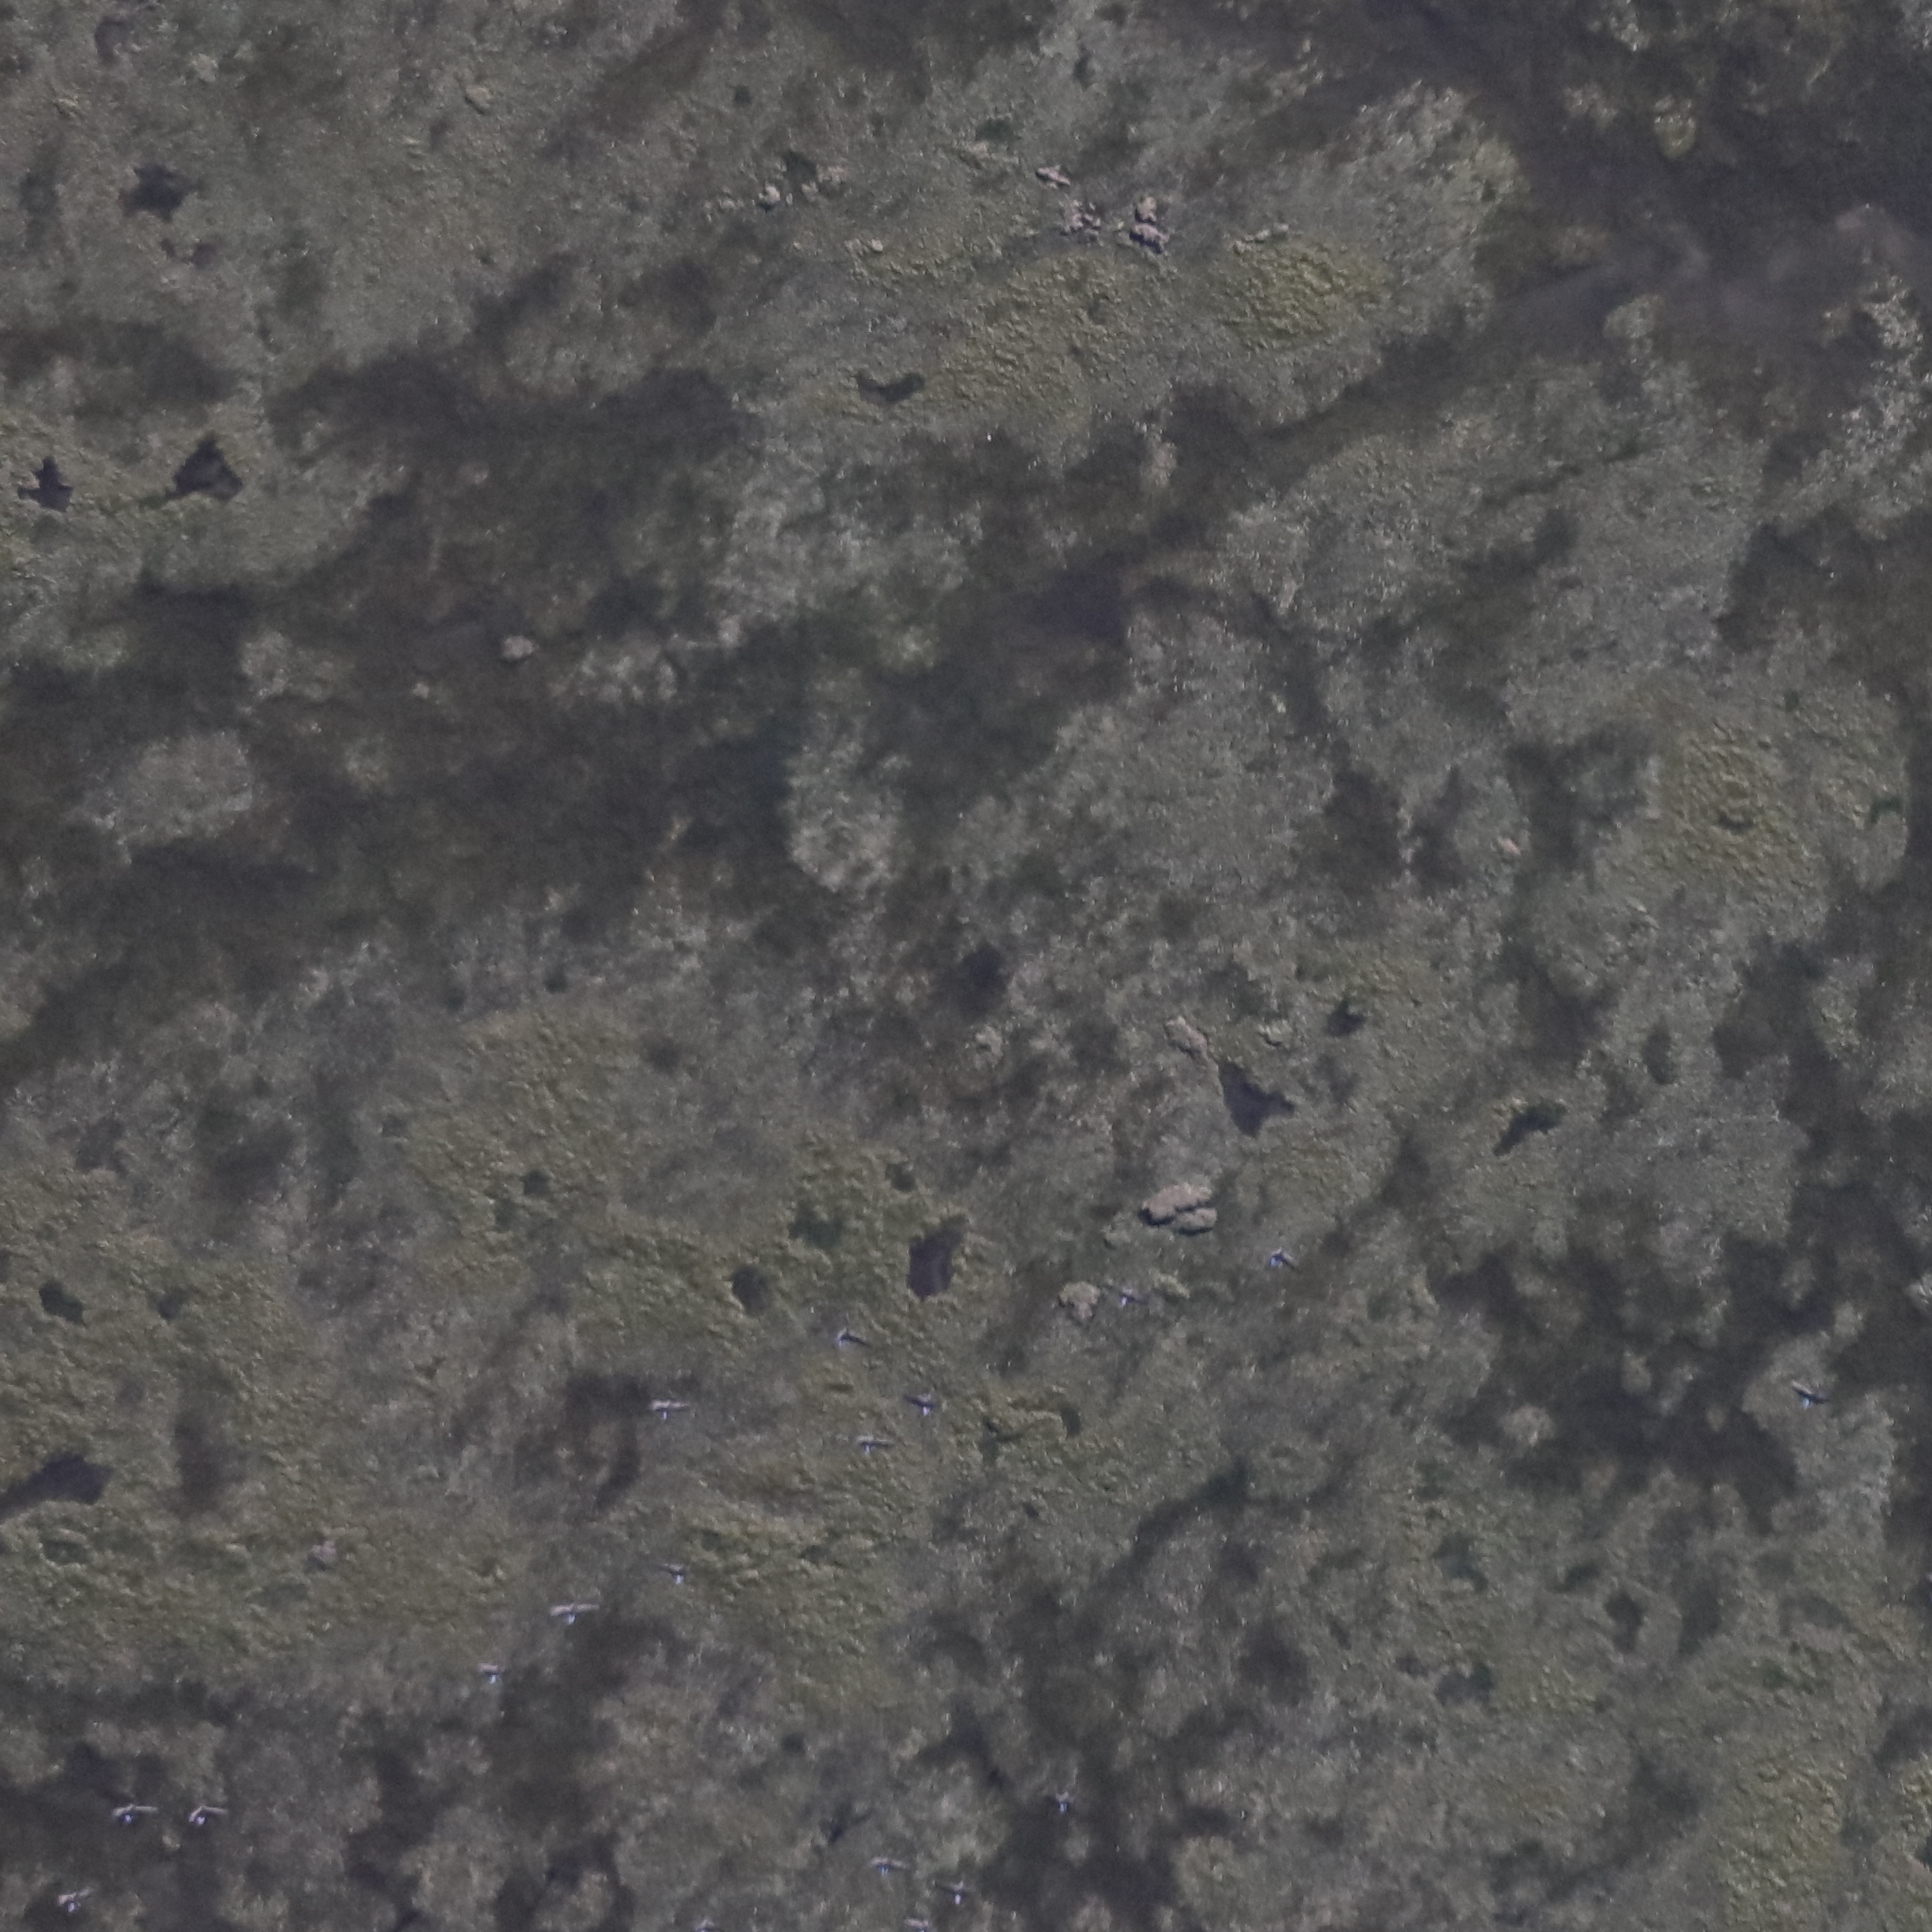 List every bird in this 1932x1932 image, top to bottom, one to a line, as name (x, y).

brant (1279, 1254)
brant (1128, 1294)
brant (847, 1329)
brant (1809, 1397)
brant (927, 1399)
brant (661, 1405)
brant (870, 1440)
brant (680, 1570)
brant (568, 1609)
brant (493, 1672)
brant (1066, 1801)
brant (202, 1811)
brant (134, 1813)
brant (882, 1863)
brant (955, 1892)
brant (77, 1901)
brant (710, 1925)
brant (923, 1925)